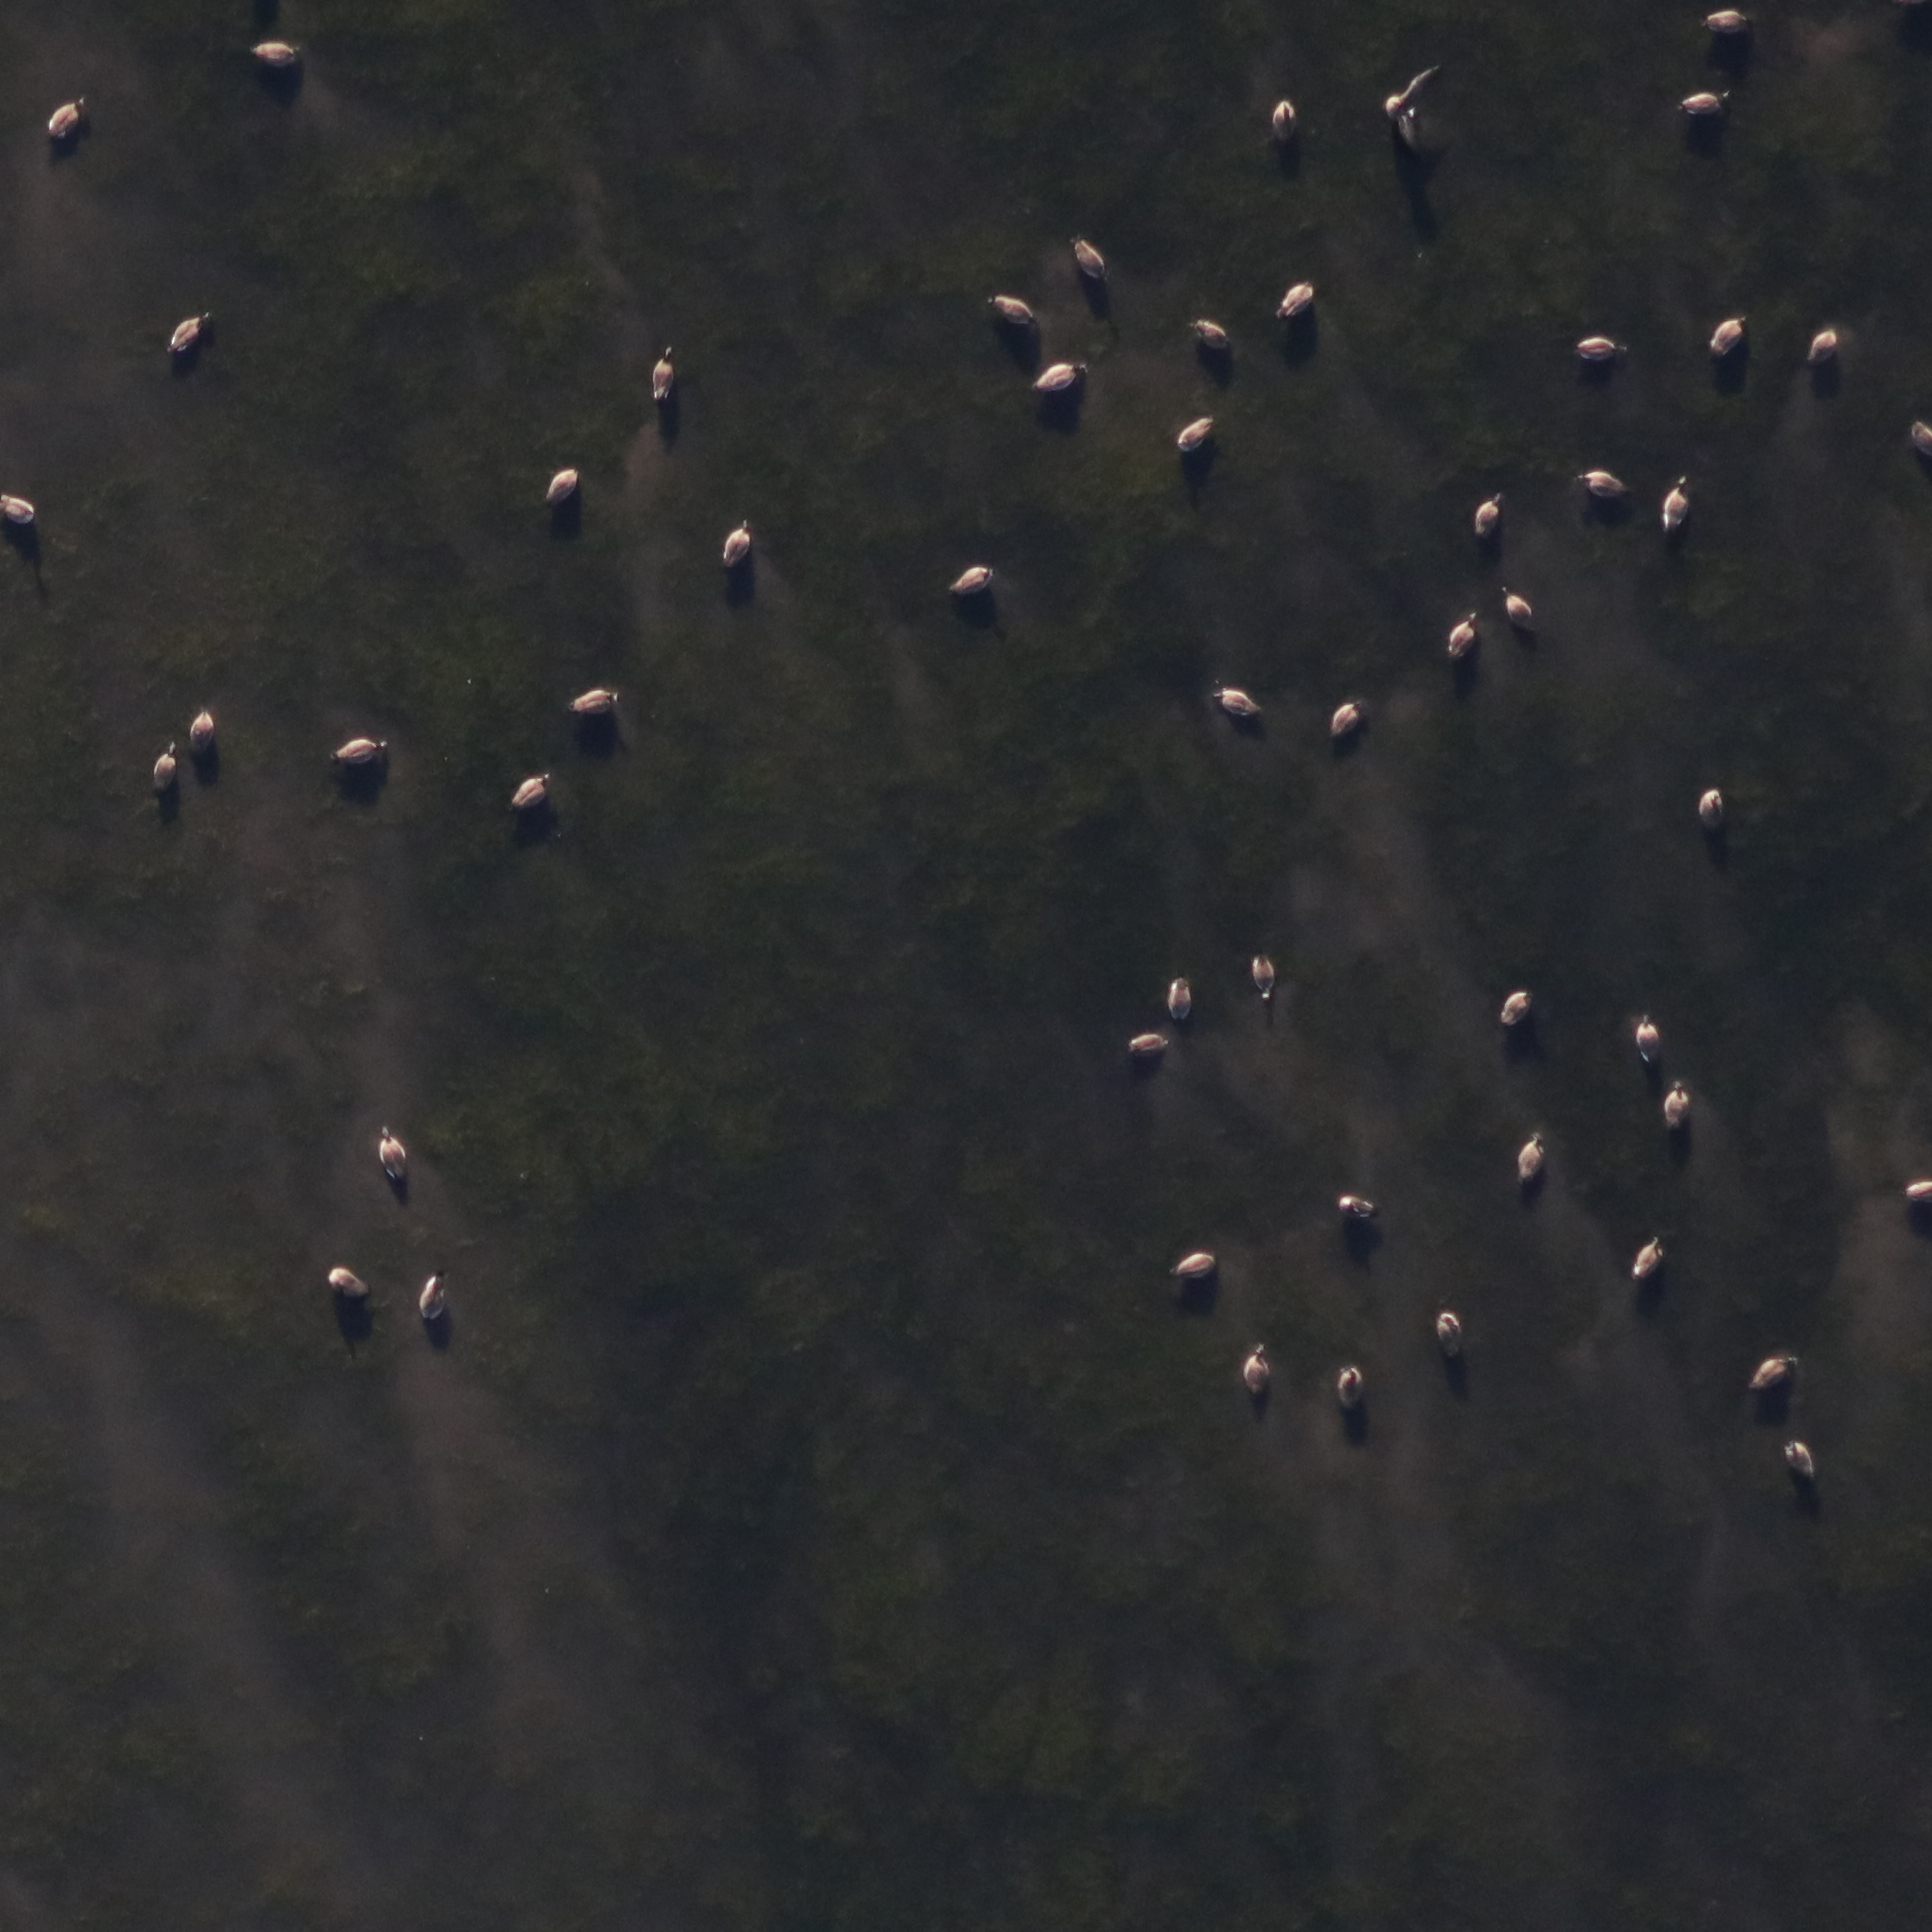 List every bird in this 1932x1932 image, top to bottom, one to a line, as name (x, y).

Canada goose (1723, 20)
Canada goose (270, 50)
Canada goose (1703, 105)
Canada goose (1403, 109)
Canada goose (1284, 114)
Canada goose (66, 122)
Canada goose (1088, 260)
Canada goose (1296, 301)
Canada goose (1013, 312)
Canada goose (188, 327)
Canada goose (1213, 336)
Canada goose (1728, 337)
Canada goose (1823, 347)
Canada goose (1598, 349)
Canada goose (663, 373)
Canada goose (1056, 381)
Canada goose (1195, 437)
Canada goose (1924, 439)
Canada goose (1604, 485)
Canada goose (565, 489)
Canada goose (1676, 506)
Canada goose (14, 510)
Canada goose (1488, 518)
Canada goose (739, 548)
Canada goose (969, 584)
Canada goose (1523, 610)
Canada goose (1465, 629)
Canada goose (1236, 702)
Canada goose (595, 703)
Canada goose (1347, 717)
Canada goose (200, 732)
Canada goose (359, 753)
Canada goose (158, 770)
Canada goose (528, 792)
Canada goose (1713, 807)
Canada goose (1262, 972)
Canada goose (1181, 1000)
Canada goose (1515, 1008)
Canada goose (1645, 1035)
Canada goose (1147, 1047)
Canada goose (1676, 1107)
Canada goose (1528, 1161)
brant (396, 1170)
Canada goose (1927, 1192)
Canada goose (1357, 1206)
Canada goose (1647, 1260)
Canada goose (1195, 1265)
brant (344, 1281)
brant (431, 1298)
Canada goose (1446, 1330)
Canada goose (1257, 1372)
Canada goose (1774, 1373)
Canada goose (1349, 1390)
Canada goose (1801, 1458)